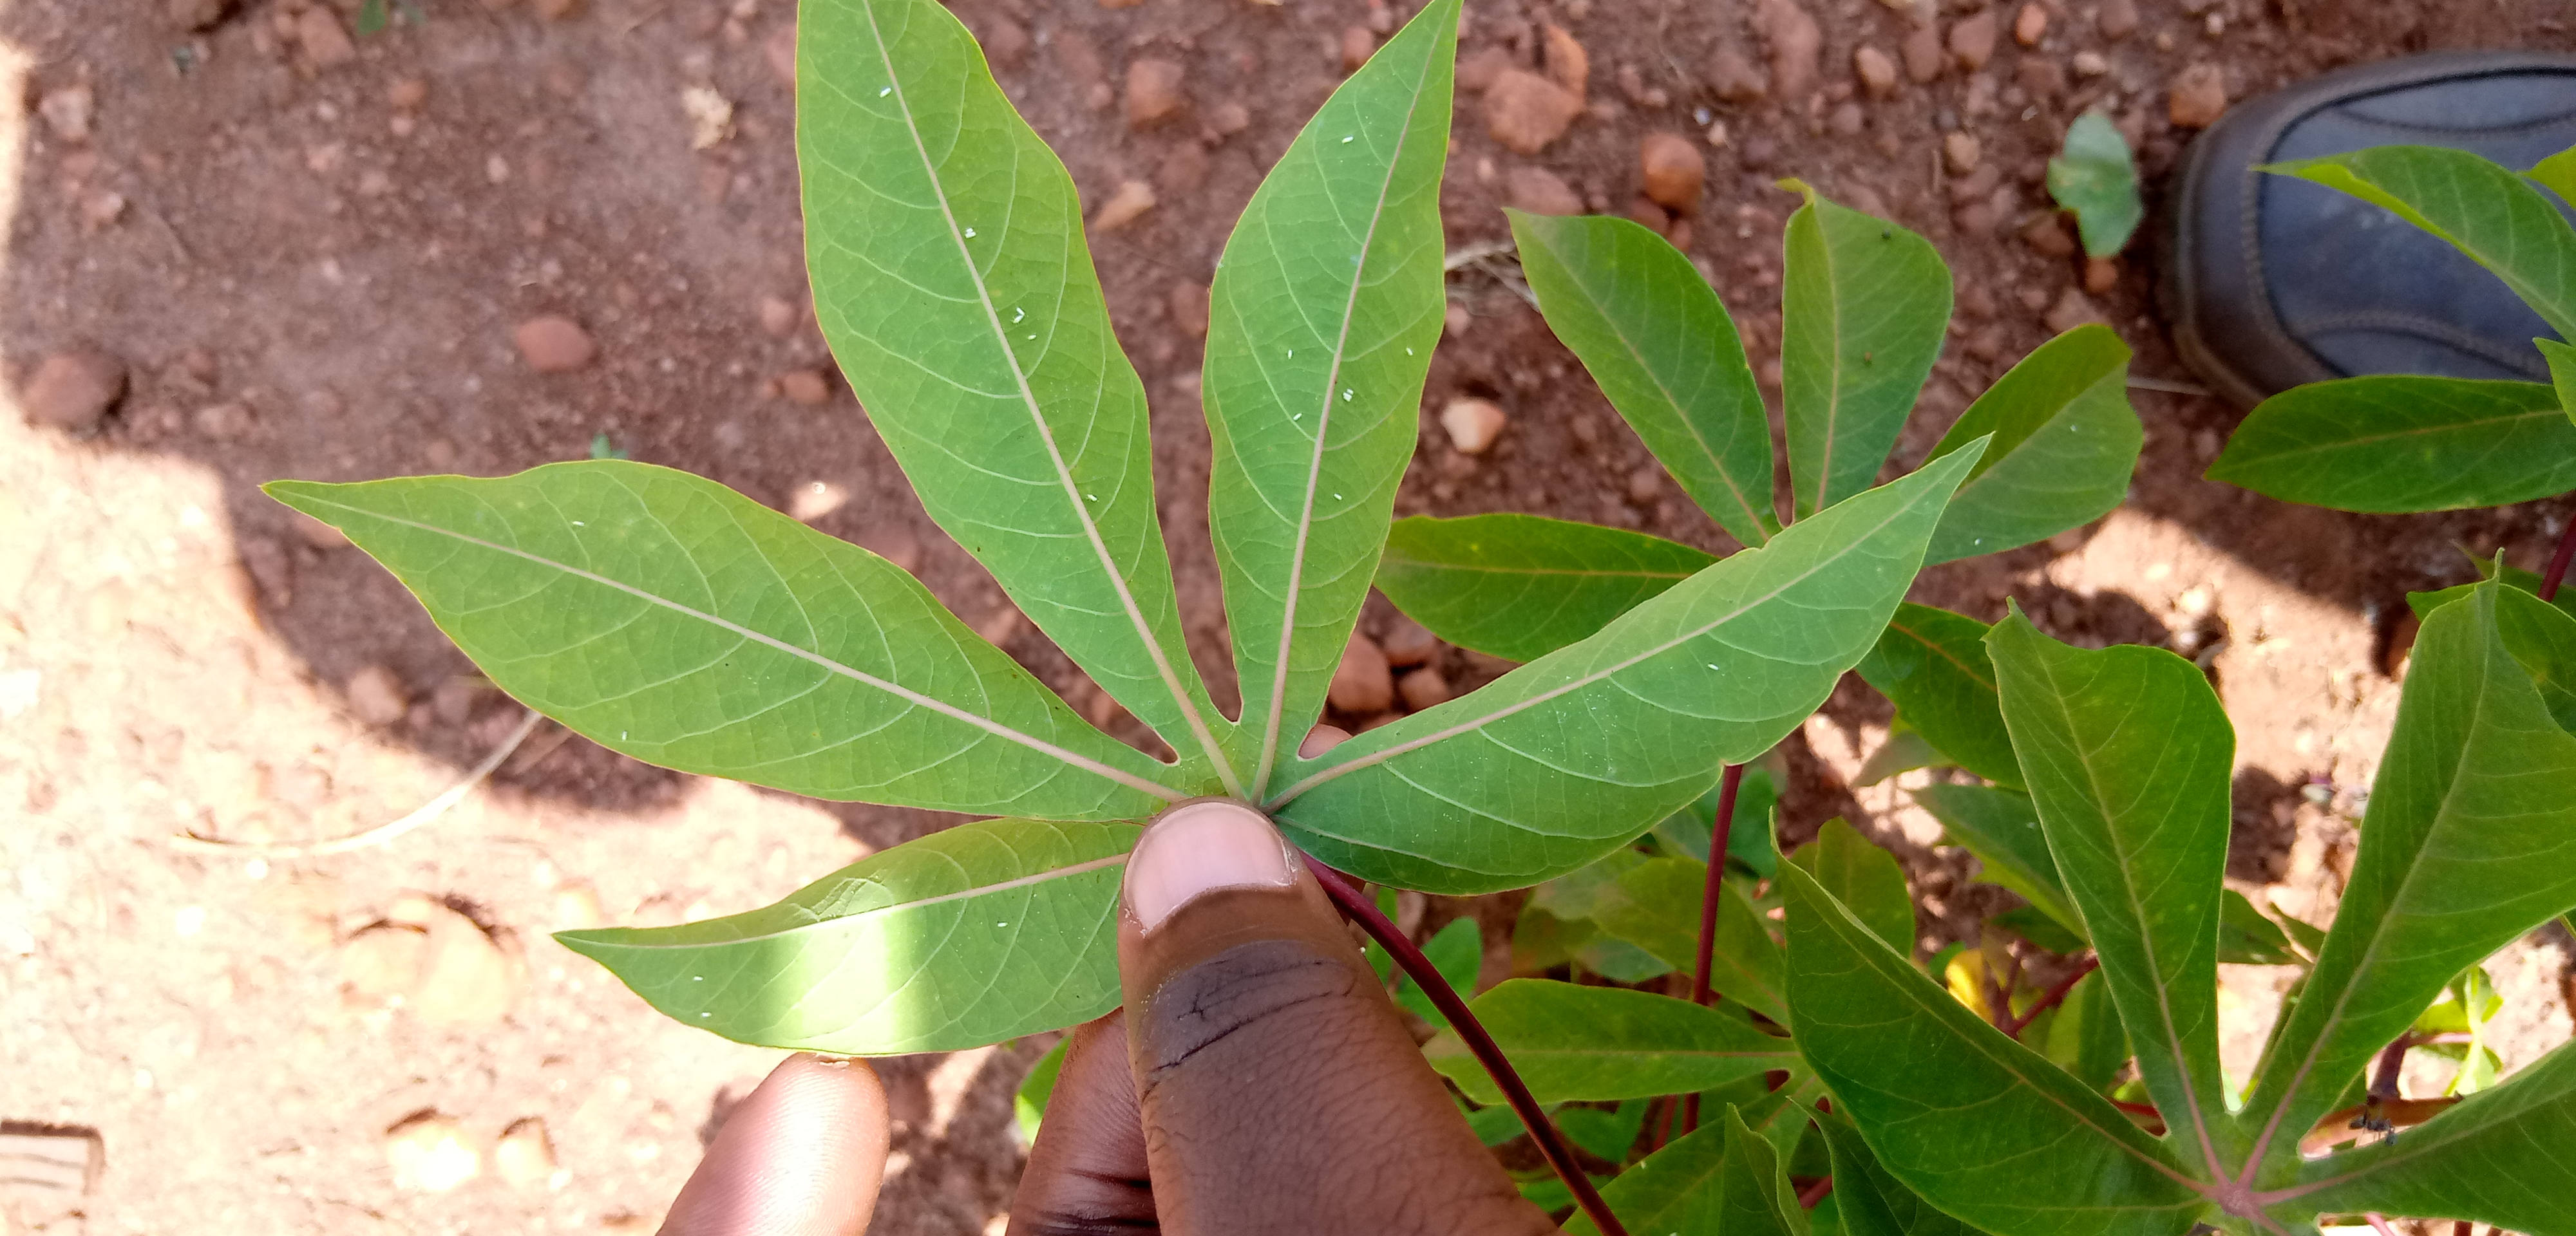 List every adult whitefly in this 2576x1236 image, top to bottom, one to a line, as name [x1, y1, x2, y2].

whitefly [867, 70, 904, 112]
whitefly [1323, 122, 1365, 160]
whitefly [949, 221, 994, 254]
whitefly [998, 287, 1034, 333]
whitefly [1001, 294, 1049, 339]
whitefly [1030, 324, 1069, 362]
whitefly [1398, 331, 1430, 373]
whitefly [1275, 335, 1301, 370]
whitefly [1331, 370, 1367, 414]
whitefly [1331, 380, 1371, 419]
whitefly [1288, 395, 1316, 438]
whitefly [1076, 482, 1113, 515]
whitefly [1320, 482, 1359, 513]
whitefly [556, 513, 601, 541]
whitefly [1702, 648, 1750, 689]
whitefly [611, 719, 638, 760]
whitefly [983, 908, 1036, 940]
whitefly [683, 960, 715, 984]
whitefly [687, 1002, 719, 1026]